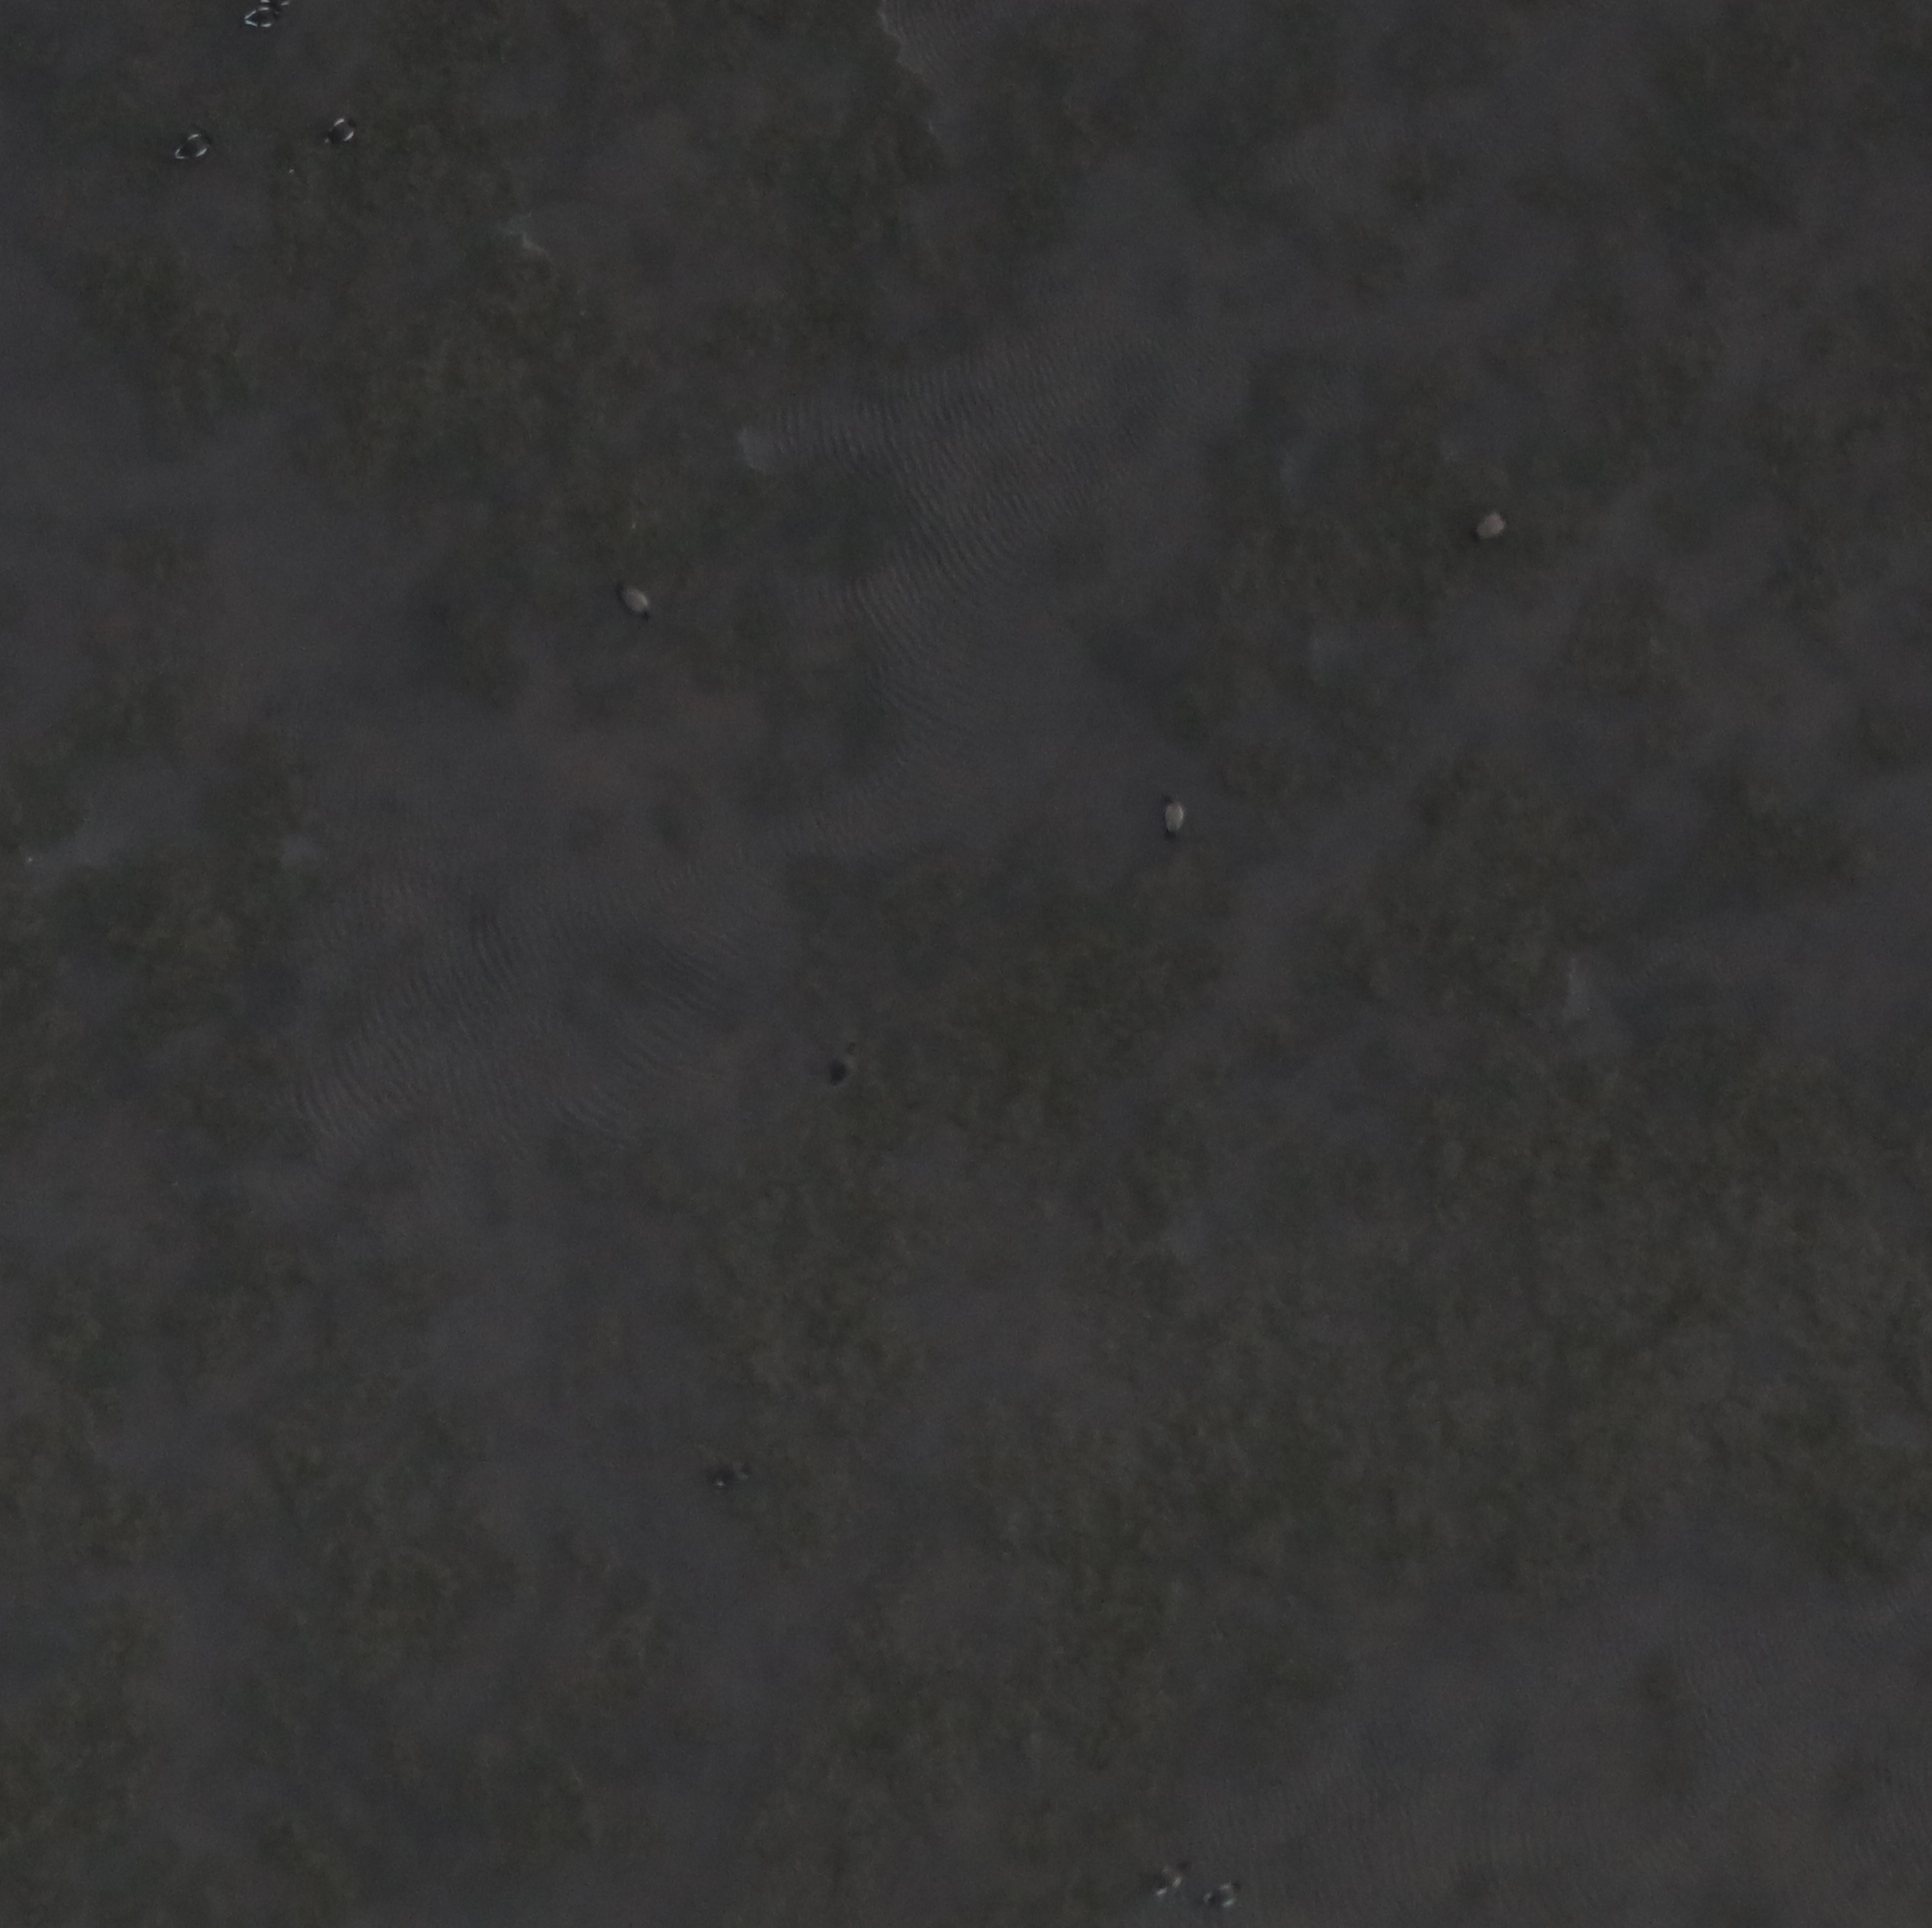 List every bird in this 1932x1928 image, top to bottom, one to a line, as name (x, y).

brant (264, 18)
brant (342, 130)
brant (194, 147)
Canada goose (1489, 528)
Canada goose (636, 601)
Canada goose (1177, 814)
Canada goose (844, 1068)
Canada goose (733, 1475)
brant (1168, 1880)
brant (1223, 1896)